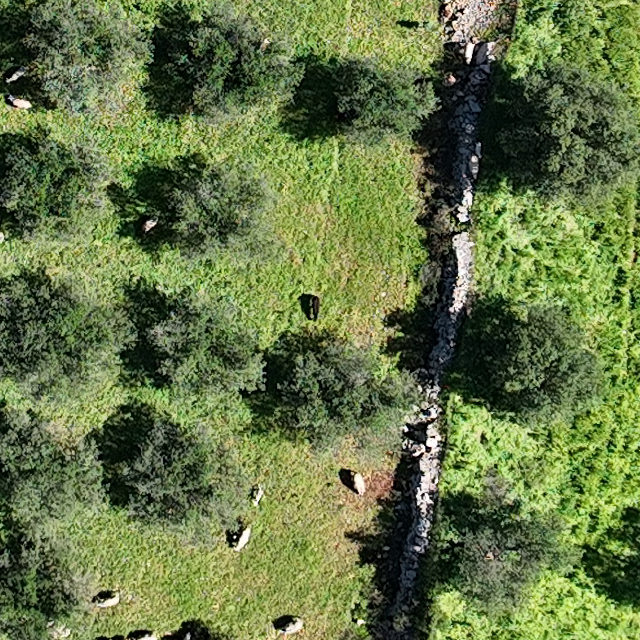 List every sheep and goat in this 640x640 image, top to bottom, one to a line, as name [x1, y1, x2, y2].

sheep [465, 43, 474, 64]
sheep [6, 71, 27, 83]
sheep [7, 94, 33, 108]
sheep [474, 140, 481, 158]
sheep [469, 154, 480, 179]
sheep [142, 216, 157, 233]
sheep [0, 230, 4, 244]
sheep [310, 296, 320, 322]
sheep [352, 472, 367, 496]
sheep [252, 485, 262, 507]
sheep [232, 524, 251, 552]
sheep [95, 592, 120, 607]
sheep [277, 616, 303, 635]
sheep [46, 621, 70, 639]